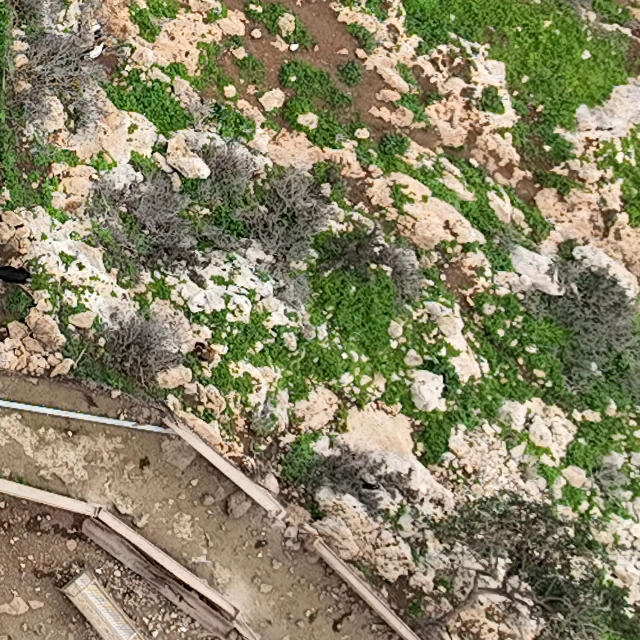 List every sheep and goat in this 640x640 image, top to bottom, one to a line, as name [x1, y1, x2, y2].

goat [0, 254, 32, 284]